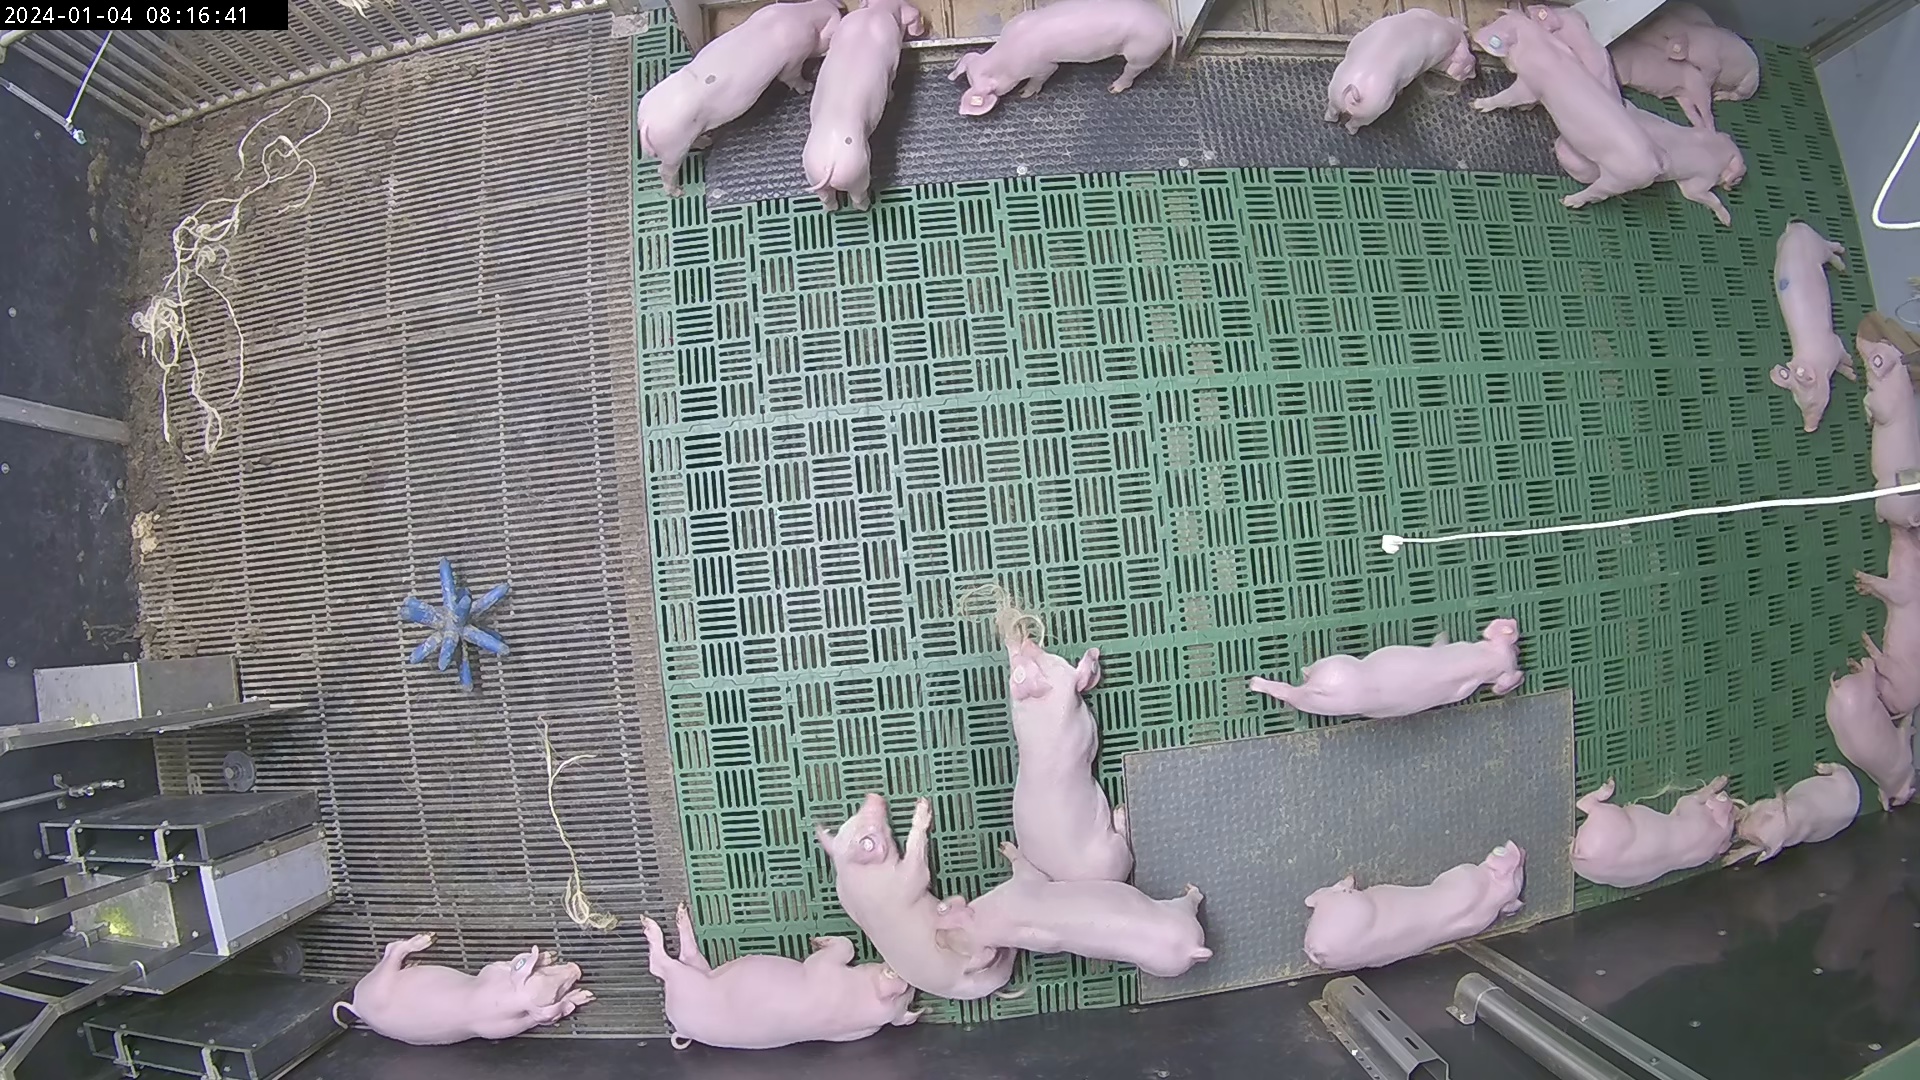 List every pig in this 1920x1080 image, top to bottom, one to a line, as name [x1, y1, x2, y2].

pig [636, 0, 845, 198]
pig [946, 0, 1186, 115]
pig [800, 2, 922, 213]
pig [1626, 2, 1718, 39]
pig [1523, 3, 1621, 107]
pig [1470, 7, 1669, 210]
pig [1325, 9, 1476, 136]
pig [1631, 12, 1760, 103]
pig [1607, 36, 1715, 131]
pig [1549, 107, 1744, 226]
pig [1767, 214, 1853, 434]
pig [1853, 333, 1920, 529]
pig [1853, 520, 1920, 724]
pig [1244, 618, 1524, 721]
pig [1003, 635, 1134, 884]
pig [1824, 659, 1916, 810]
pig [1722, 762, 1860, 867]
pig [1570, 776, 1739, 888]
pig [813, 789, 1028, 1001]
pig [1303, 837, 1530, 973]
pig [933, 840, 1211, 977]
pig [639, 900, 921, 1052]
pig [332, 930, 594, 1045]